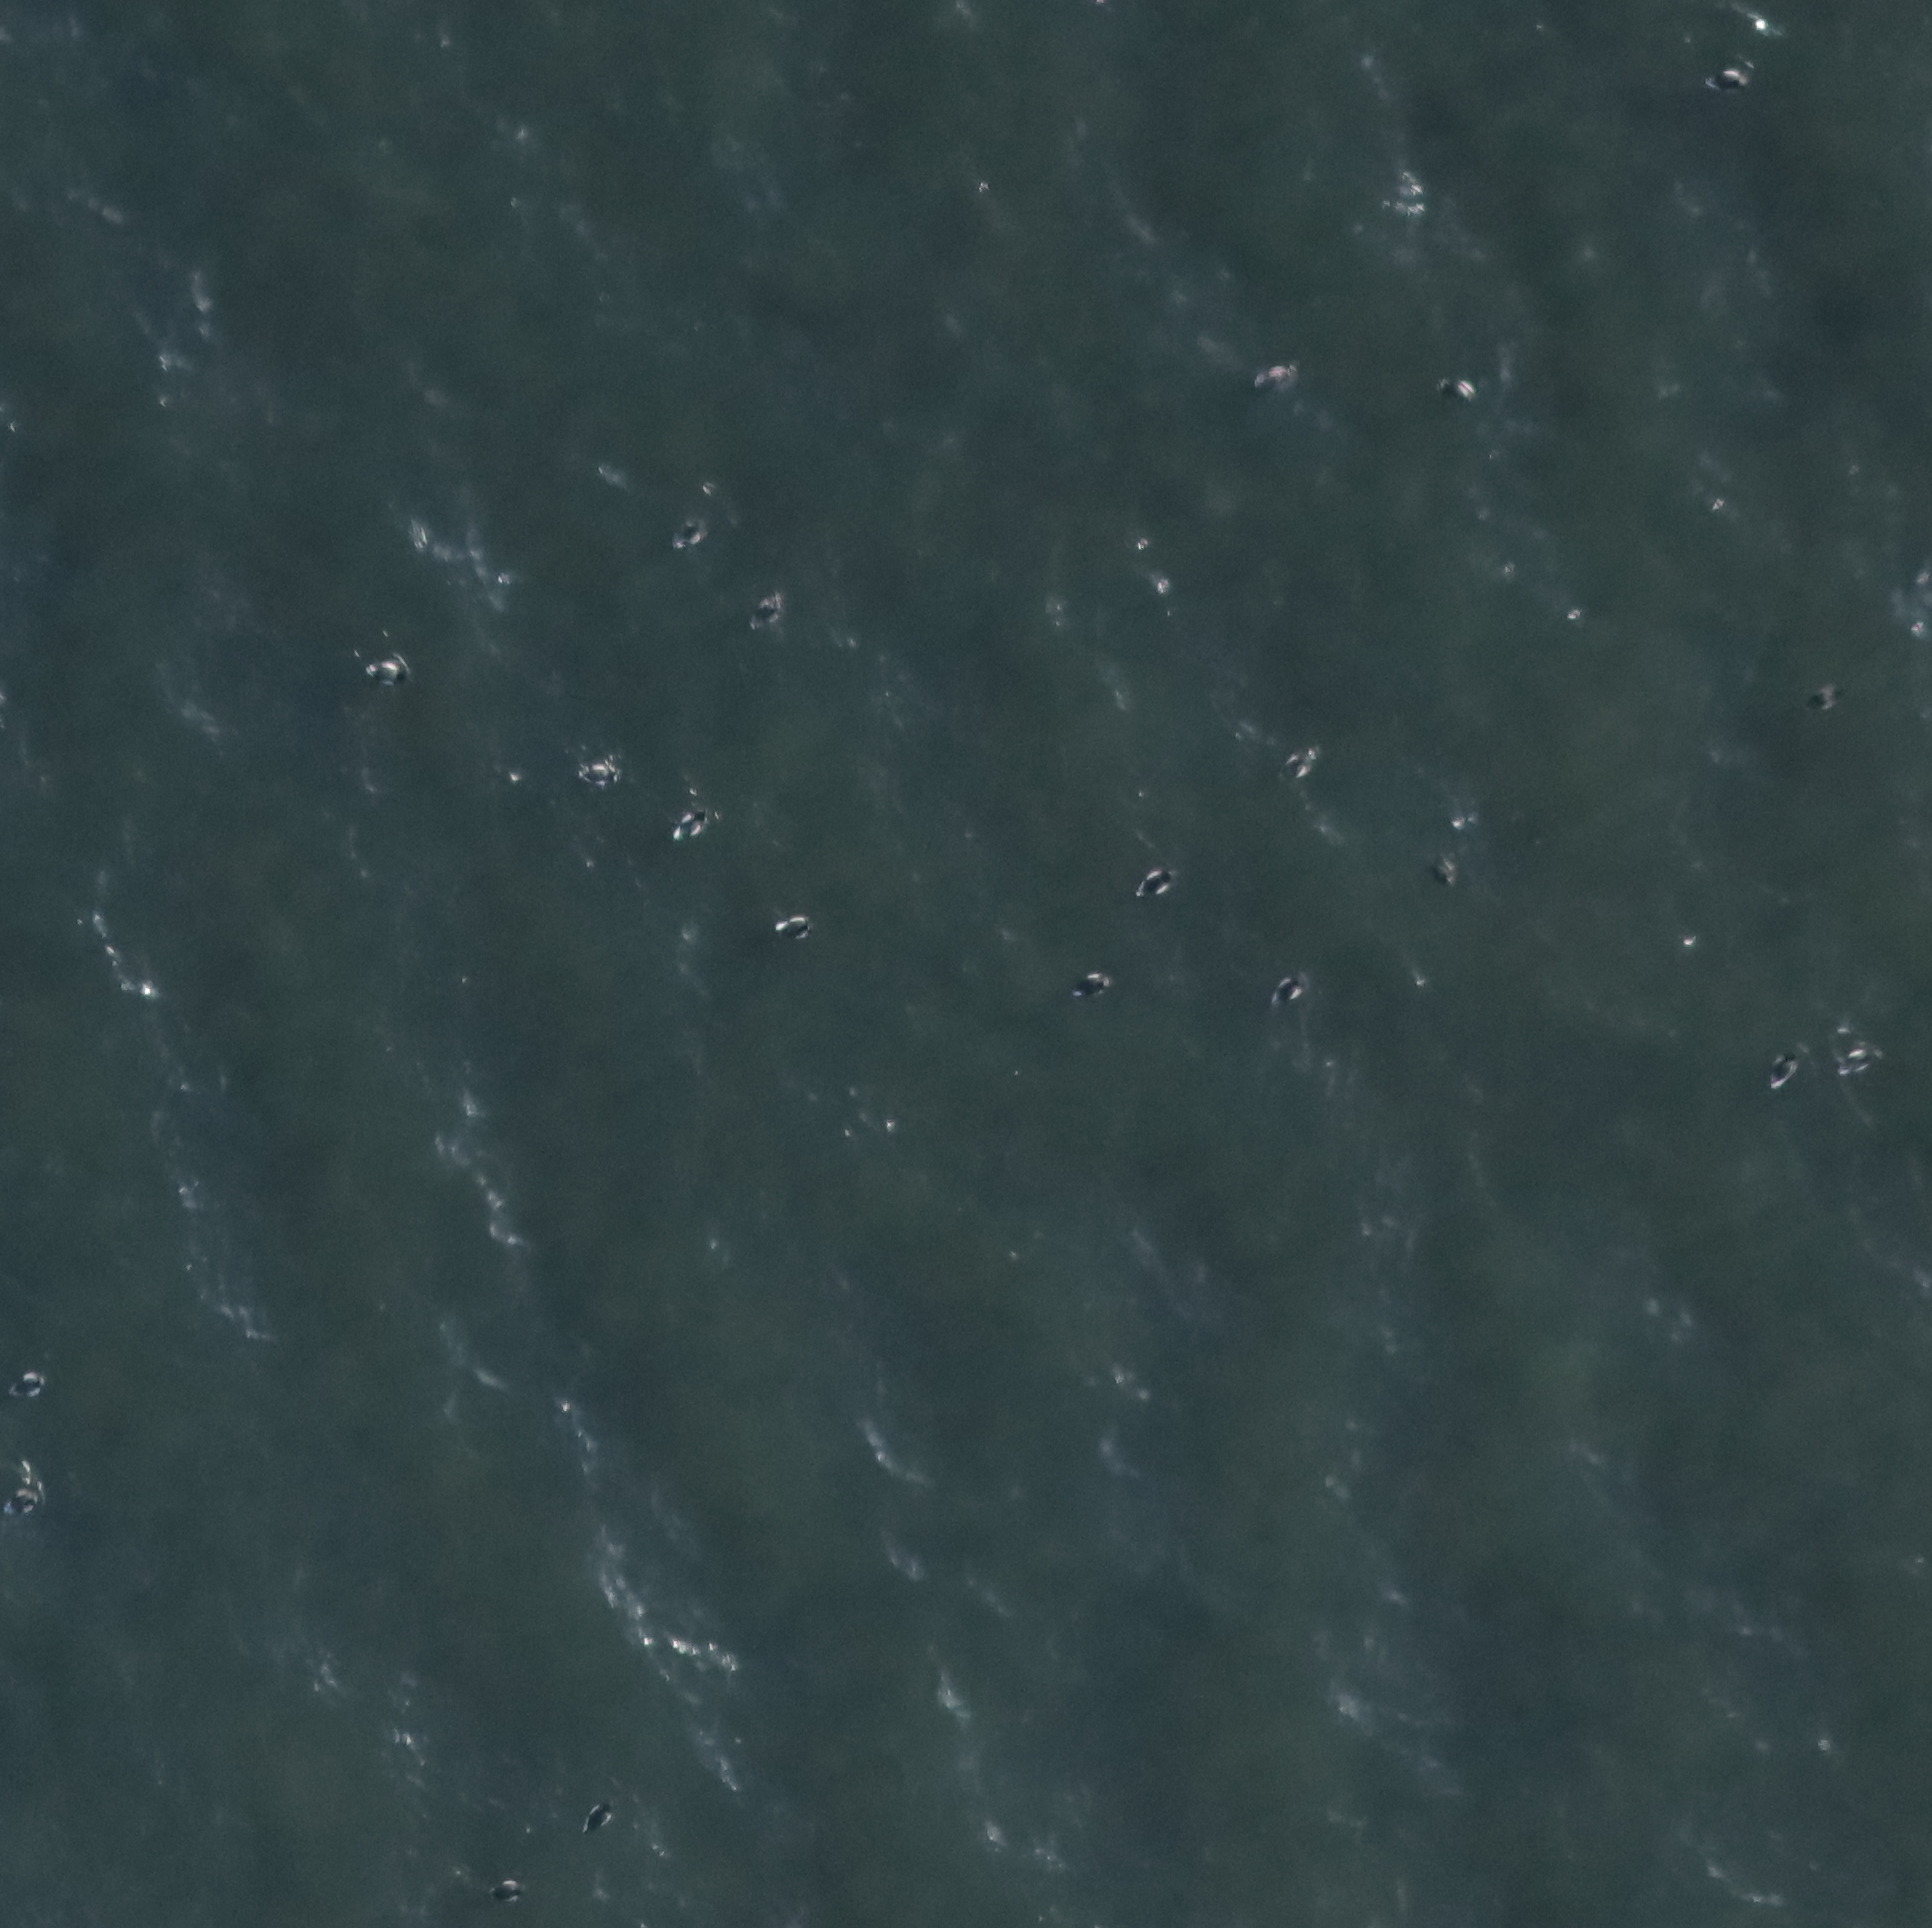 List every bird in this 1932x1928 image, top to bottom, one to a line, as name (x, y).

brant (1736, 79)
other bird (1278, 375)
brant (1460, 391)
brant (691, 532)
brant (766, 611)
brant (389, 671)
other bird (1829, 696)
brant (1294, 770)
brant (602, 774)
brant (693, 825)
other bird (1439, 875)
brant (1156, 882)
brant (793, 928)
brant (1090, 984)
brant (1287, 989)
brant (1856, 1064)
brant (1782, 1073)
brant (25, 1384)
brant (23, 1498)
brant (599, 1818)
brant (507, 1893)